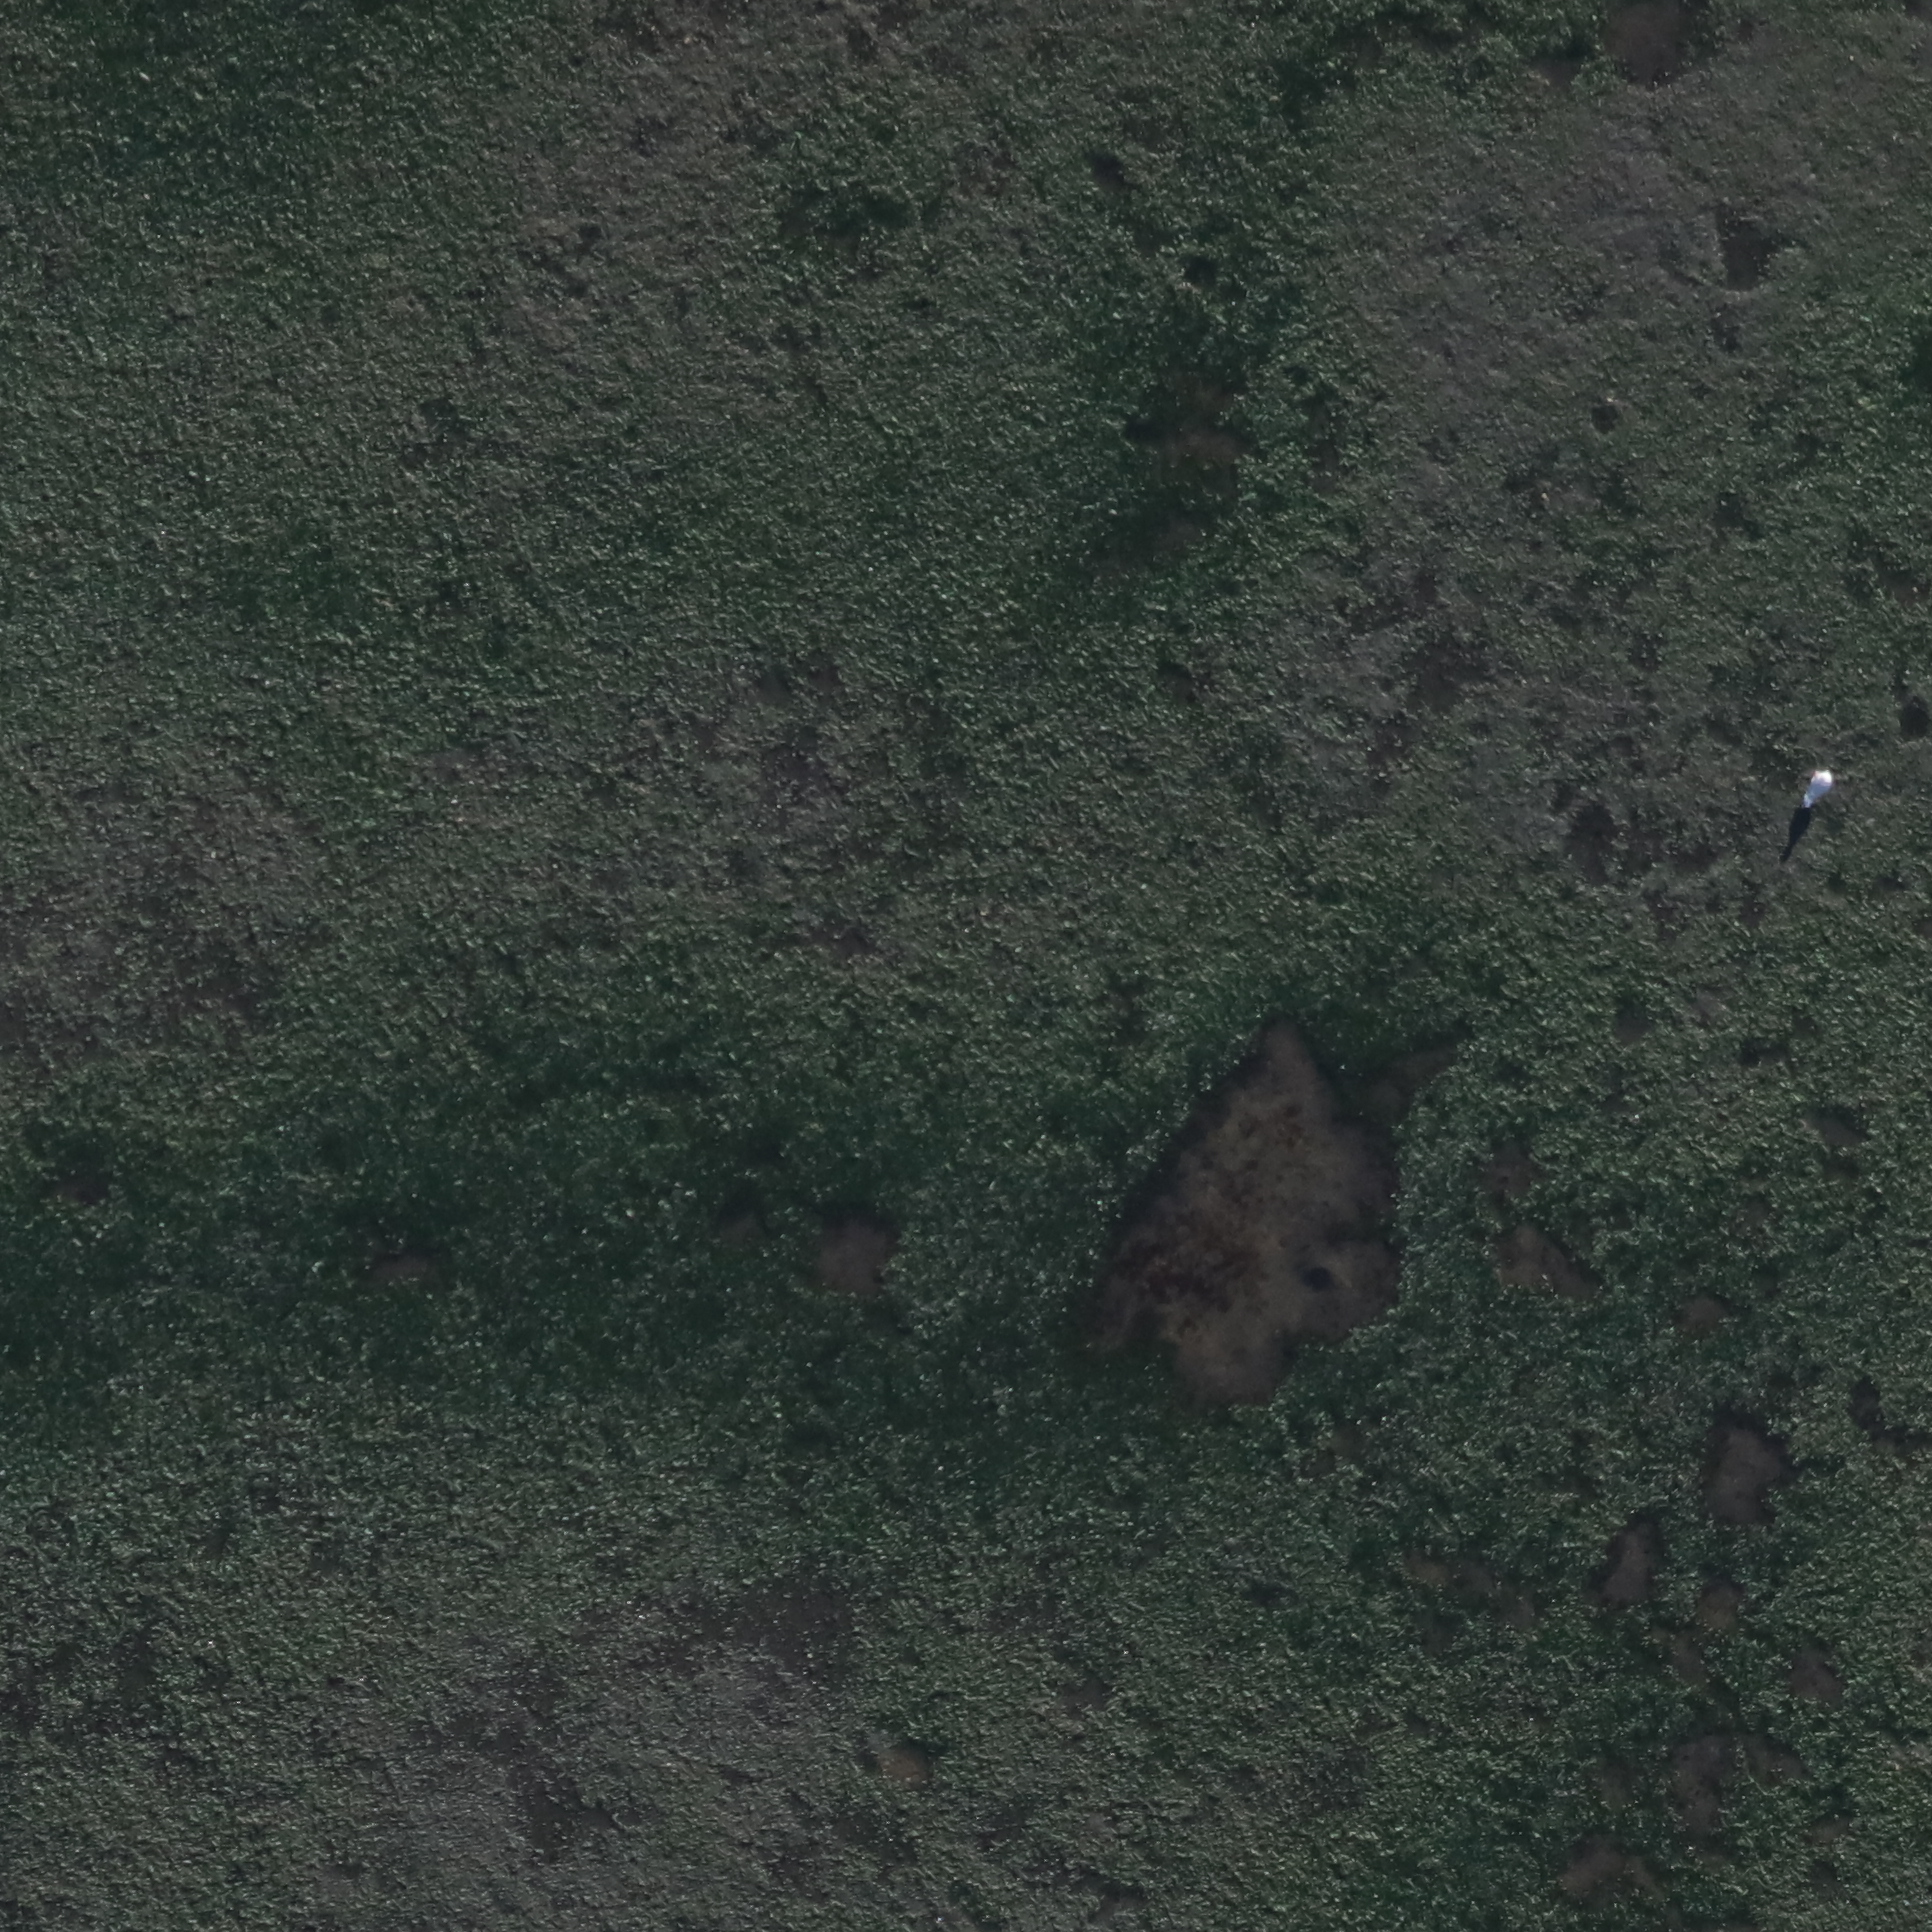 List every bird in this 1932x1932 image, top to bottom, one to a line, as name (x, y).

gull (1820, 785)